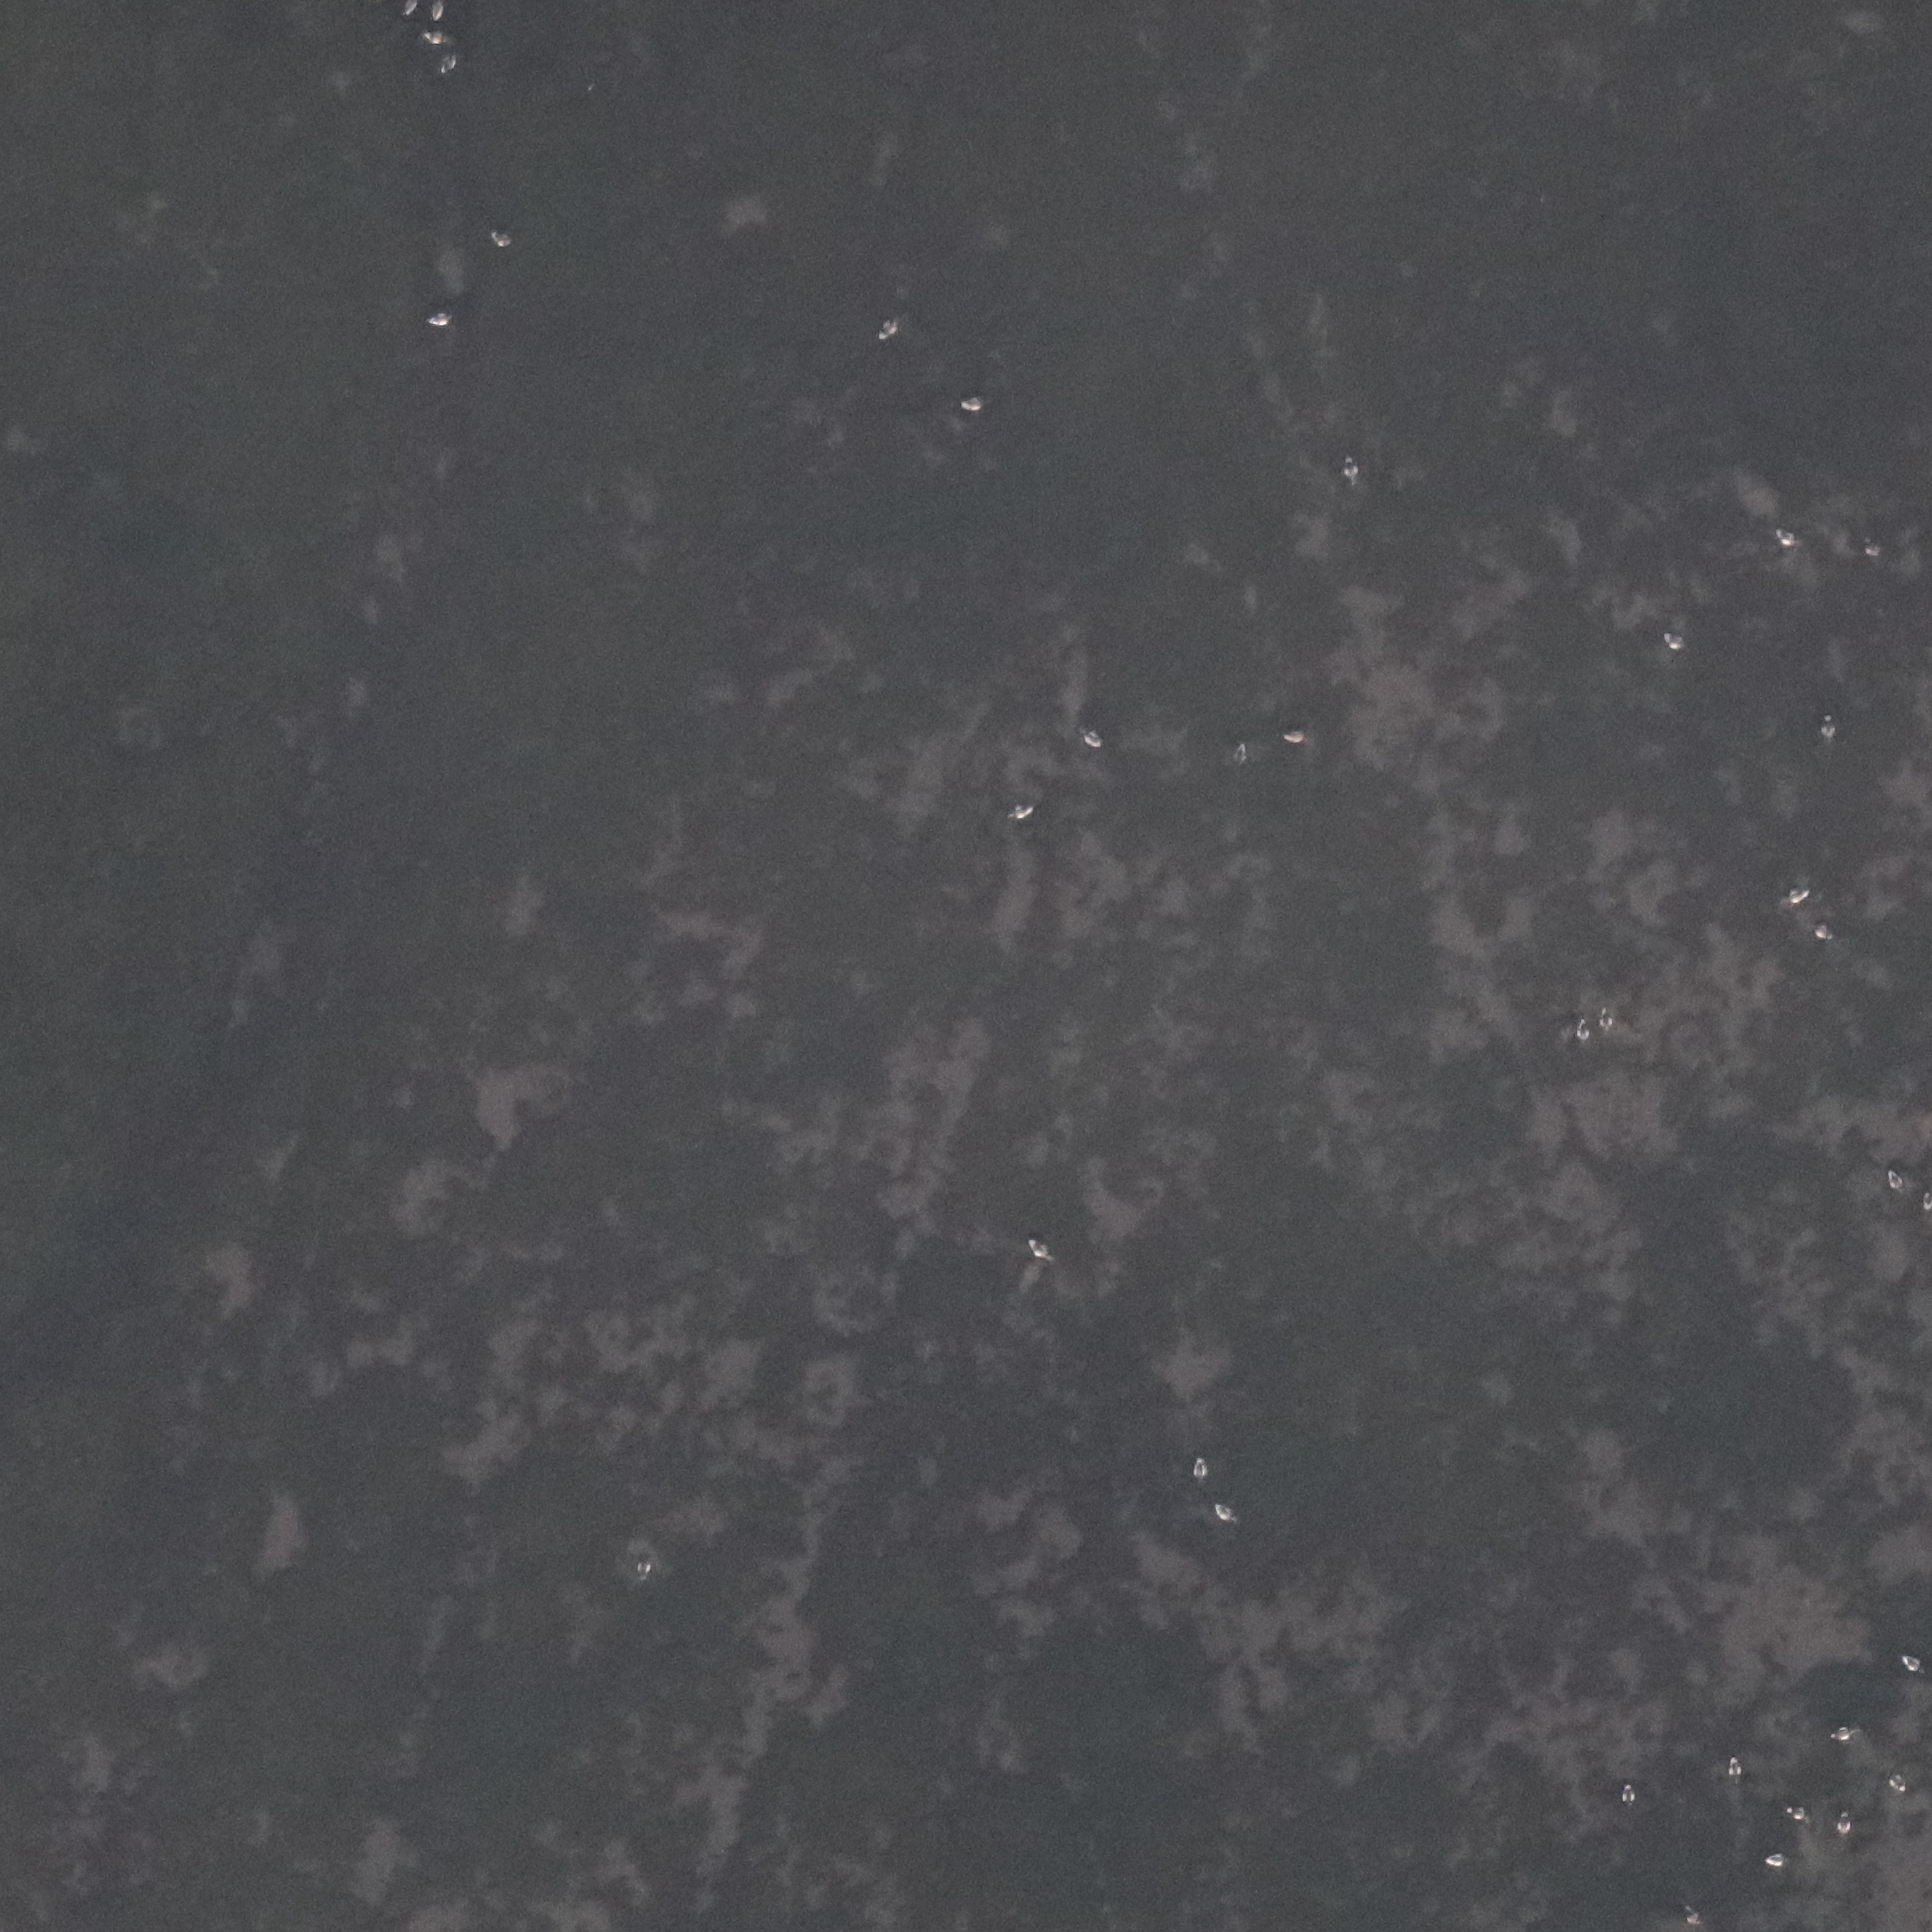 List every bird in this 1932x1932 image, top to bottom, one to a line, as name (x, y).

brant (407, 4)
brant (434, 10)
brant (429, 37)
brant (449, 62)
brant (503, 239)
brant (439, 320)
brant (889, 327)
brant (974, 403)
brant (1348, 470)
brant (1787, 538)
brant (1871, 549)
brant (1670, 640)
brant (1829, 727)
brant (1093, 739)
brant (1294, 740)
brant (1238, 757)
brant (1021, 813)
brant (1799, 897)
brant (1823, 932)
brant (1603, 1018)
brant (1584, 1030)
brant (1896, 1180)
brant (1930, 1200)
brant (1036, 1248)
brant (1201, 1469)
brant (1226, 1513)
brant (644, 1568)
brant (1913, 1663)
brant (1843, 1734)
brant (1733, 1764)
brant (1896, 1781)
brant (1628, 1796)
brant (1798, 1813)
brant (1845, 1826)
brant (1777, 1863)
brant (1693, 1917)